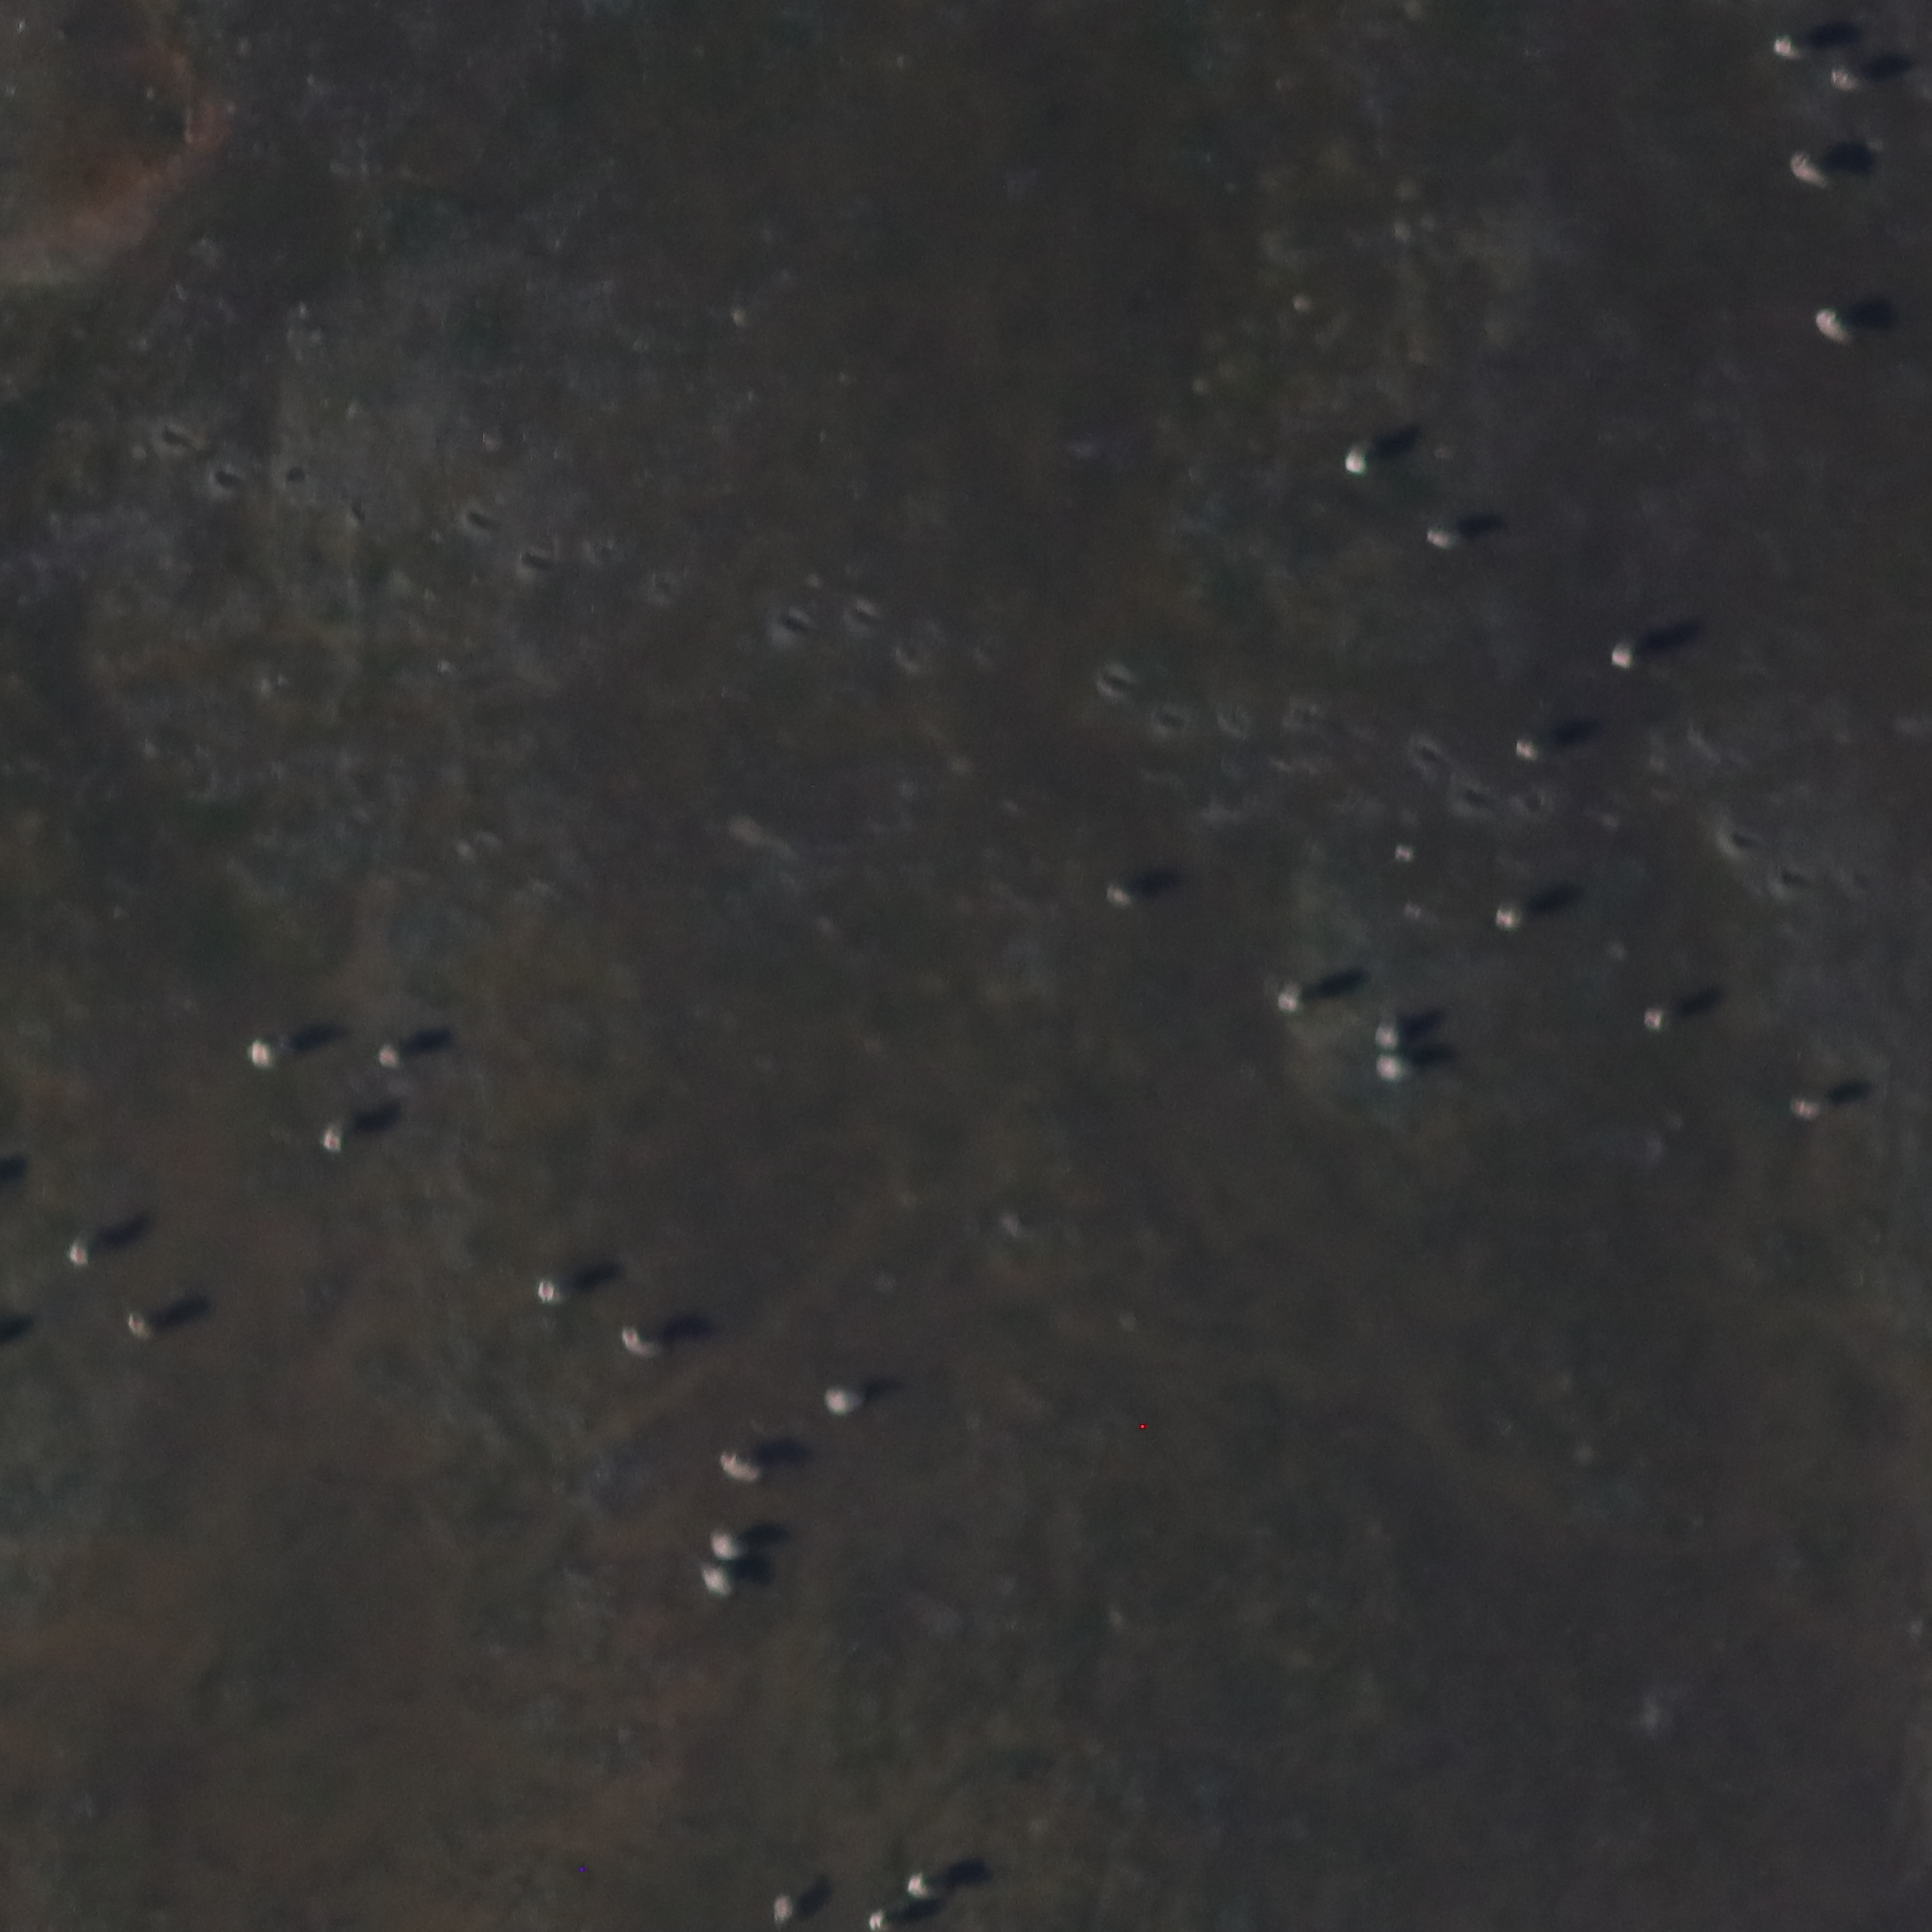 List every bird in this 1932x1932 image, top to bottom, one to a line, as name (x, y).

other bird (1786, 44)
other bird (1846, 82)
other bird (1807, 167)
other bird (1832, 326)
other bird (1361, 463)
other bird (1446, 540)
other bird (1623, 651)
other bird (1532, 746)
other bird (1121, 893)
other bird (1509, 915)
other bird (1292, 1002)
other bird (1657, 1016)
other bird (1397, 1033)
other bird (264, 1049)
other bird (393, 1057)
other bird (1397, 1070)
other bird (1806, 1111)
other bird (341, 1135)
other bird (81, 1256)
other bird (551, 1290)
other bird (142, 1319)
other bird (639, 1342)
other bird (844, 1405)
other bird (736, 1468)
other bird (723, 1544)
other bird (716, 1574)
other bird (926, 1886)
other bird (784, 1907)
other bird (886, 1927)